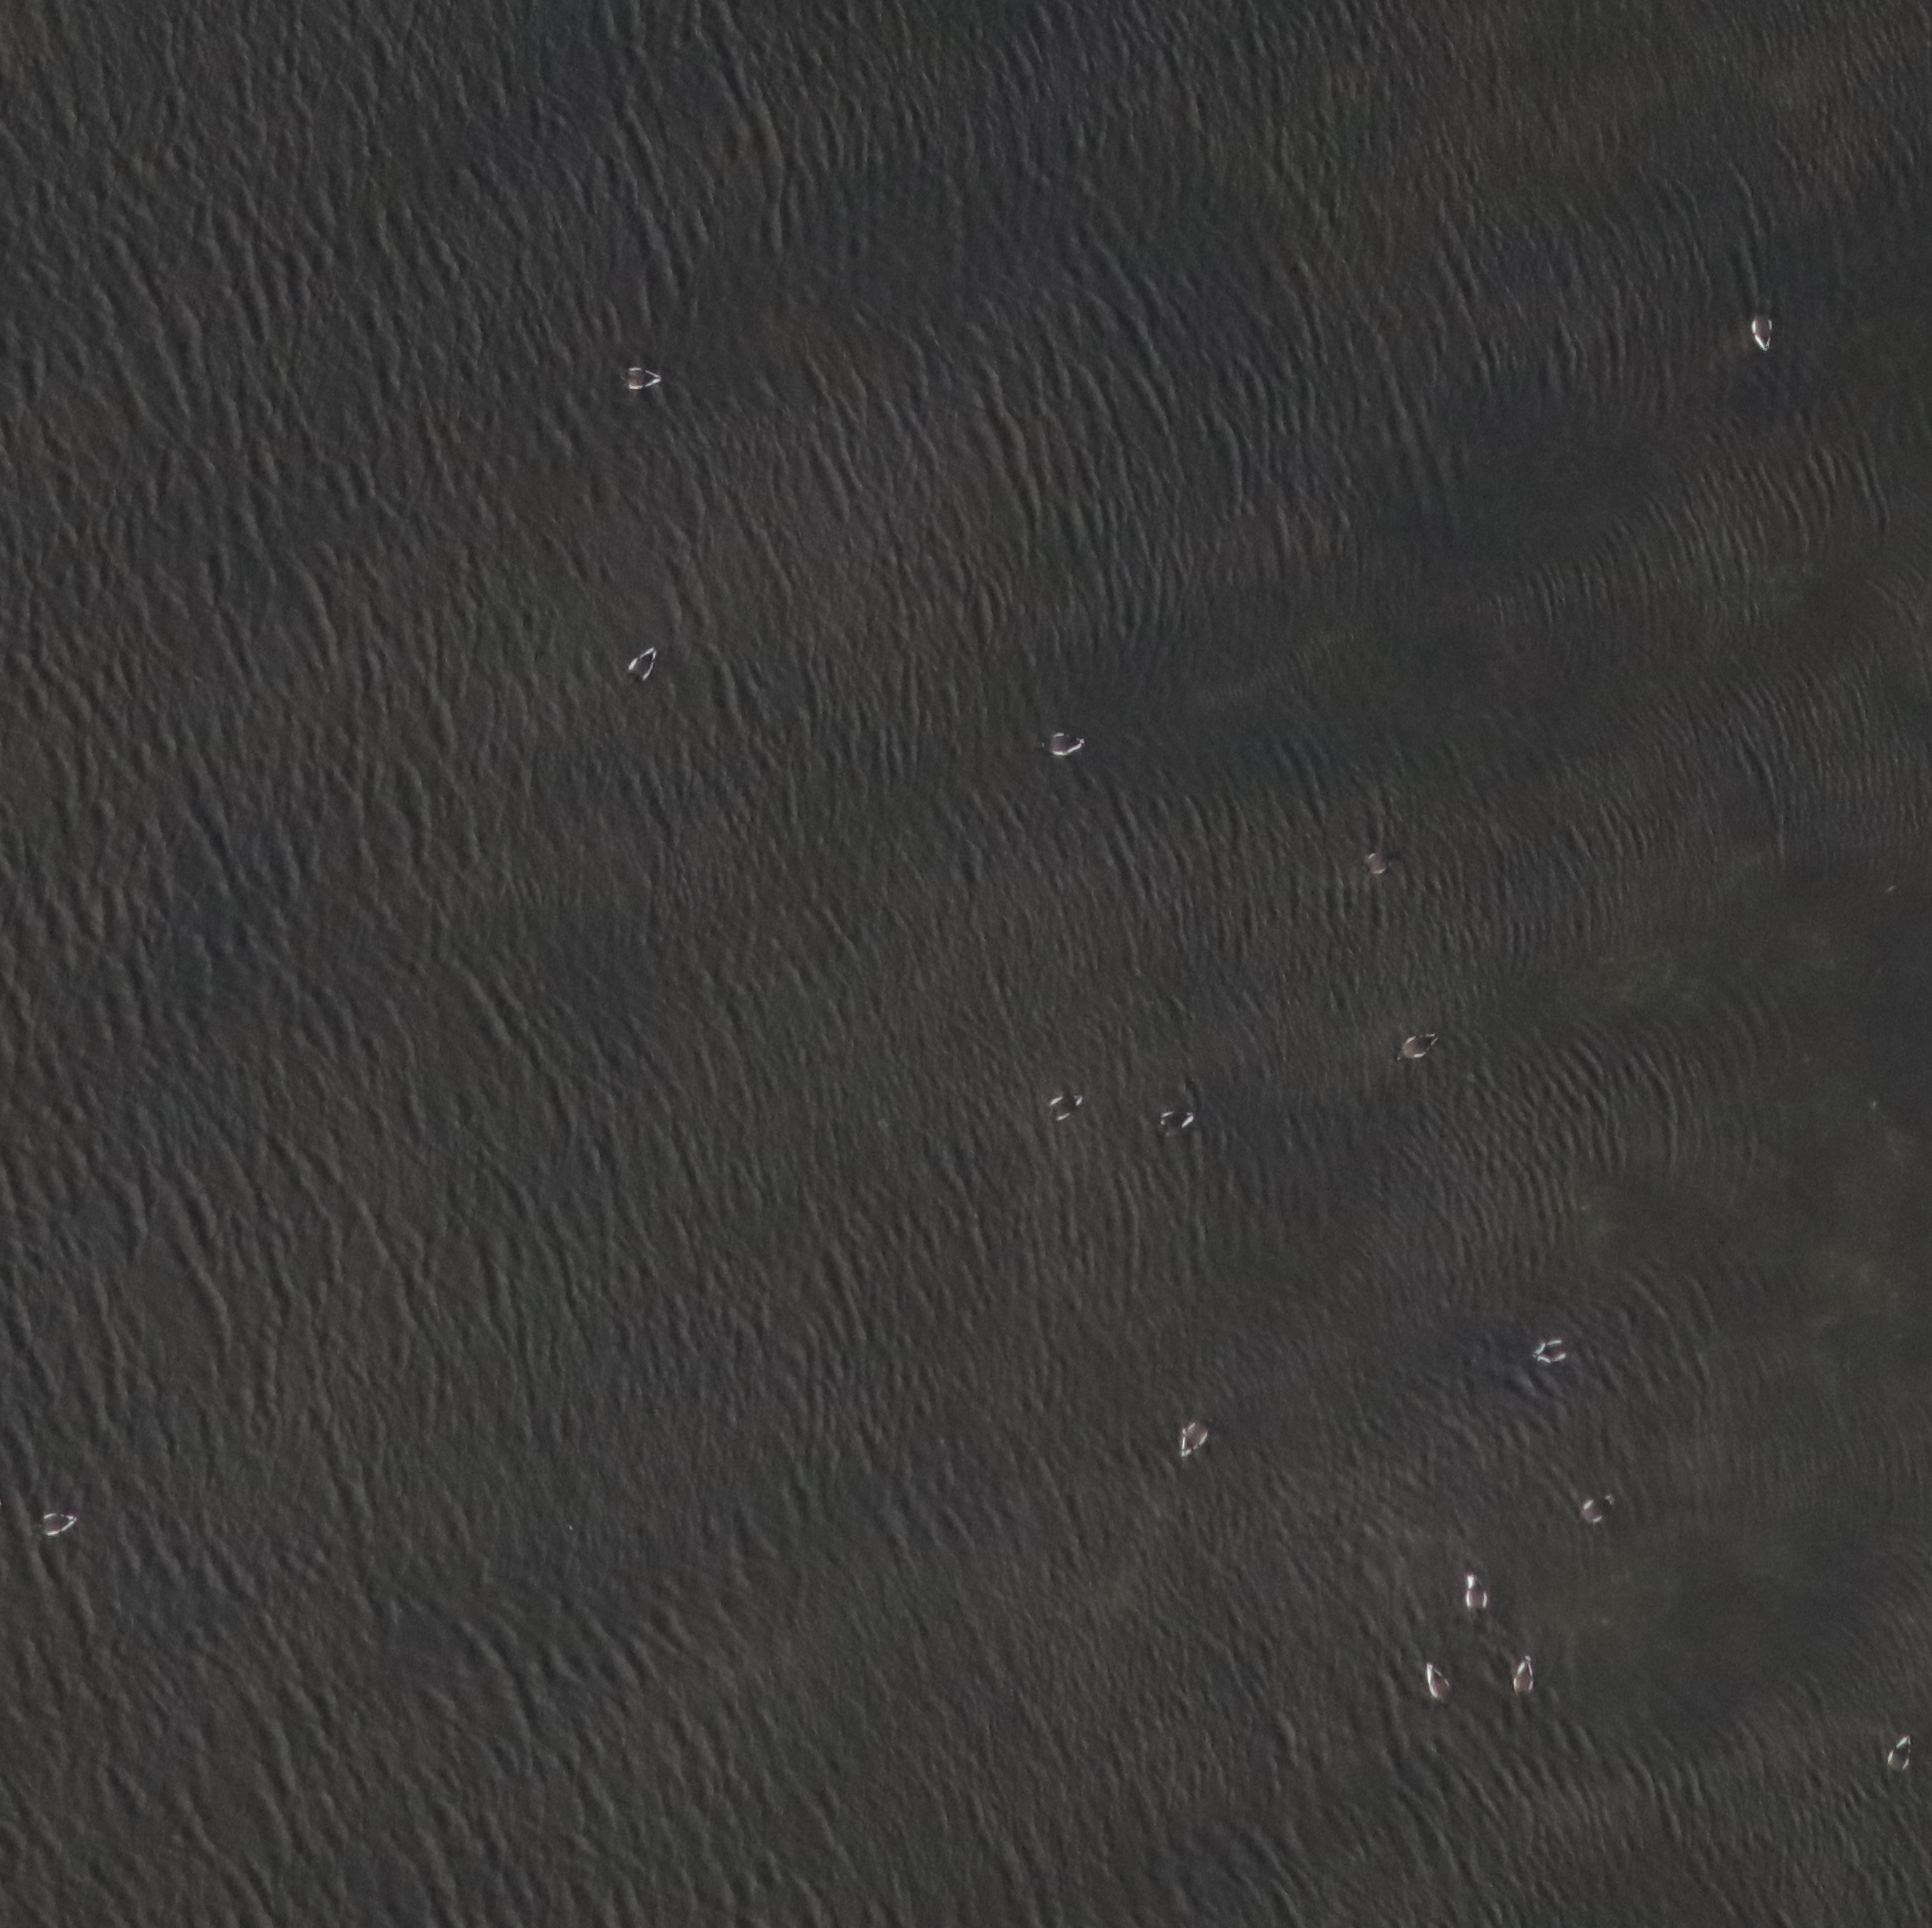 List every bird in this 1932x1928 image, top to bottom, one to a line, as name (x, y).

brant (1762, 328)
brant (636, 378)
brant (641, 667)
brant (1058, 742)
brant (1380, 860)
brant (1415, 1048)
brant (1062, 1103)
brant (1175, 1123)
brant (1555, 1351)
brant (1194, 1435)
brant (1590, 1511)
brant (54, 1524)
brant (1475, 1596)
brant (1521, 1679)
brant (1438, 1684)
brant (1898, 1756)